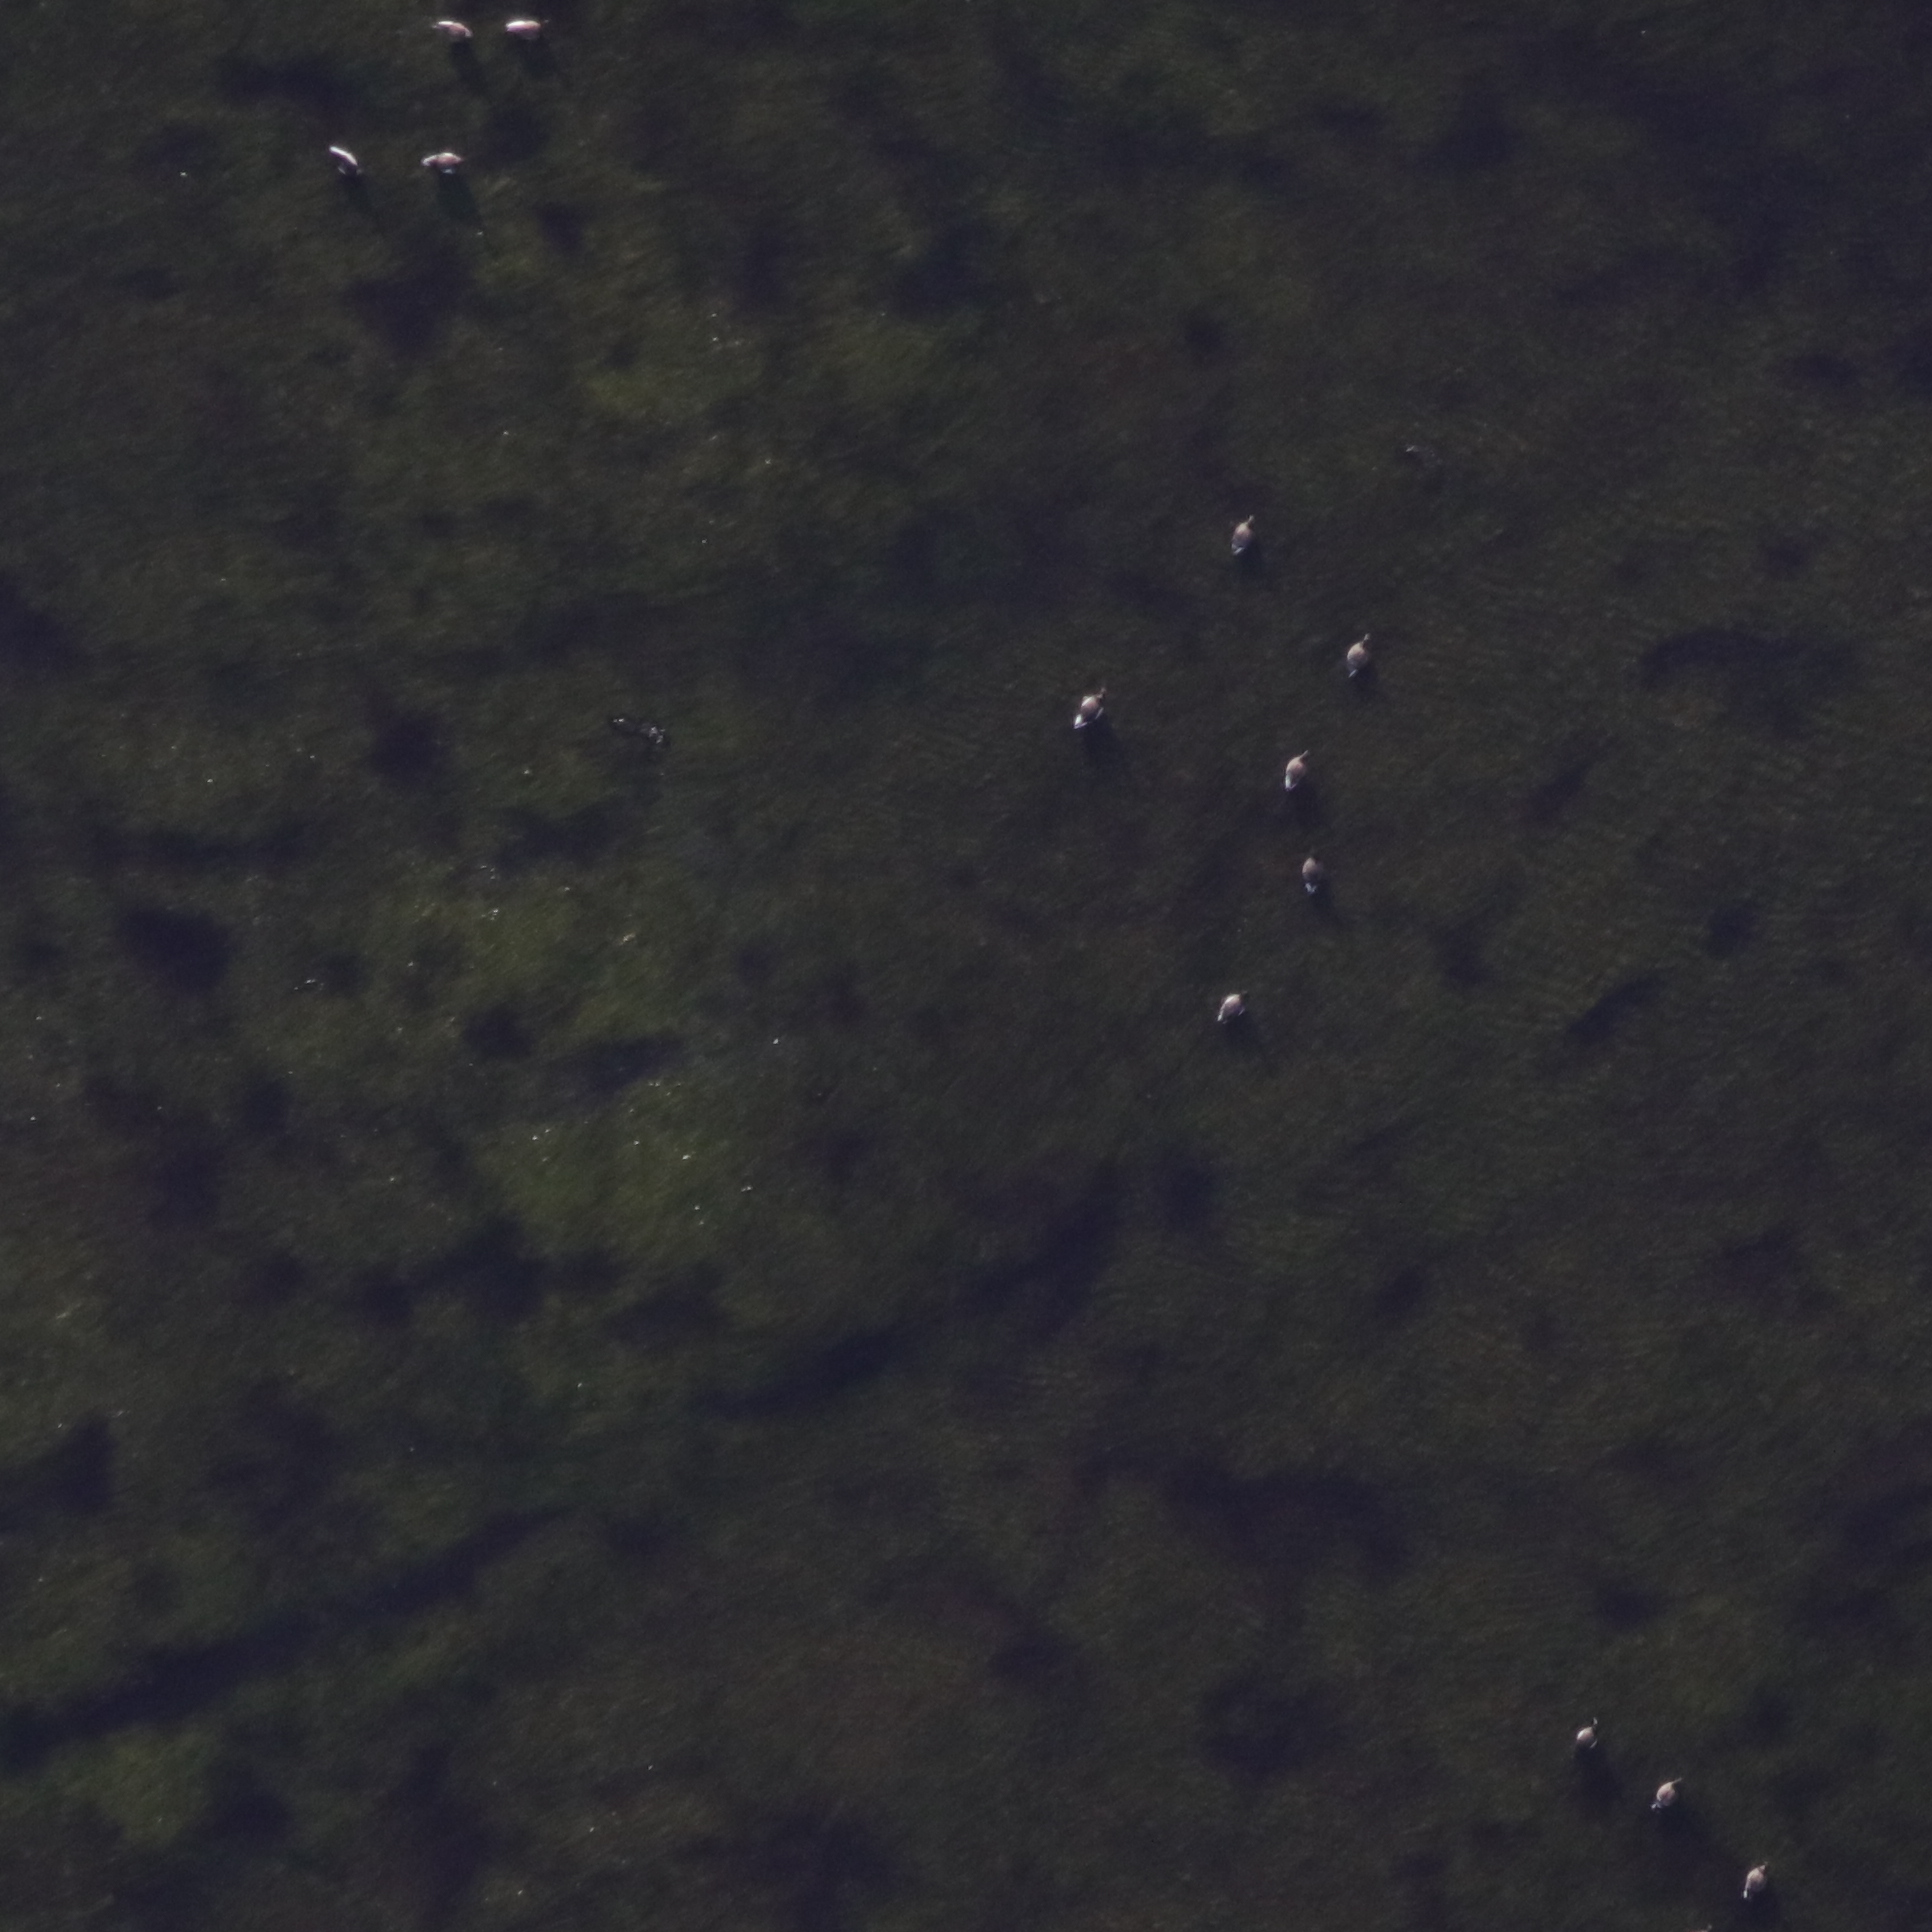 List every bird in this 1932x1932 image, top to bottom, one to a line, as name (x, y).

brant (526, 28)
brant (443, 29)
brant (345, 160)
brant (443, 162)
brant (1242, 536)
brant (1357, 656)
brant (1090, 708)
brant (1296, 771)
brant (1312, 872)
brant (1230, 1007)
brant (1586, 1737)
brant (1665, 1794)
brant (1754, 1881)